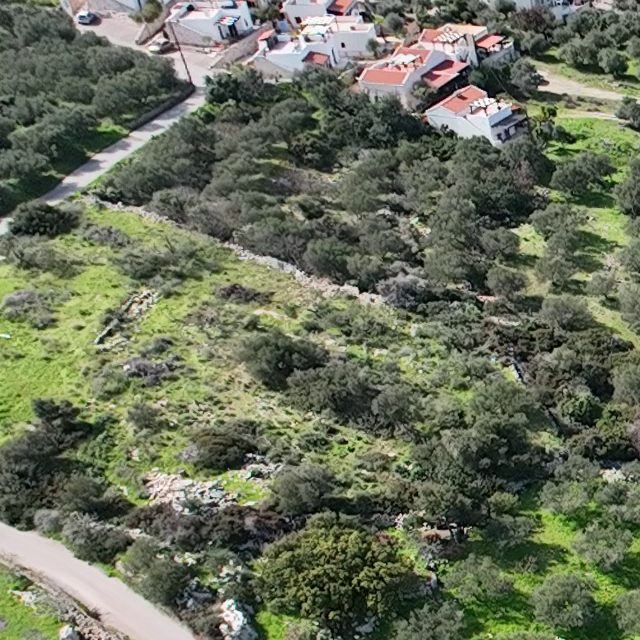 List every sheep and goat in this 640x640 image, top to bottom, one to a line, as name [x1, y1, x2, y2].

None